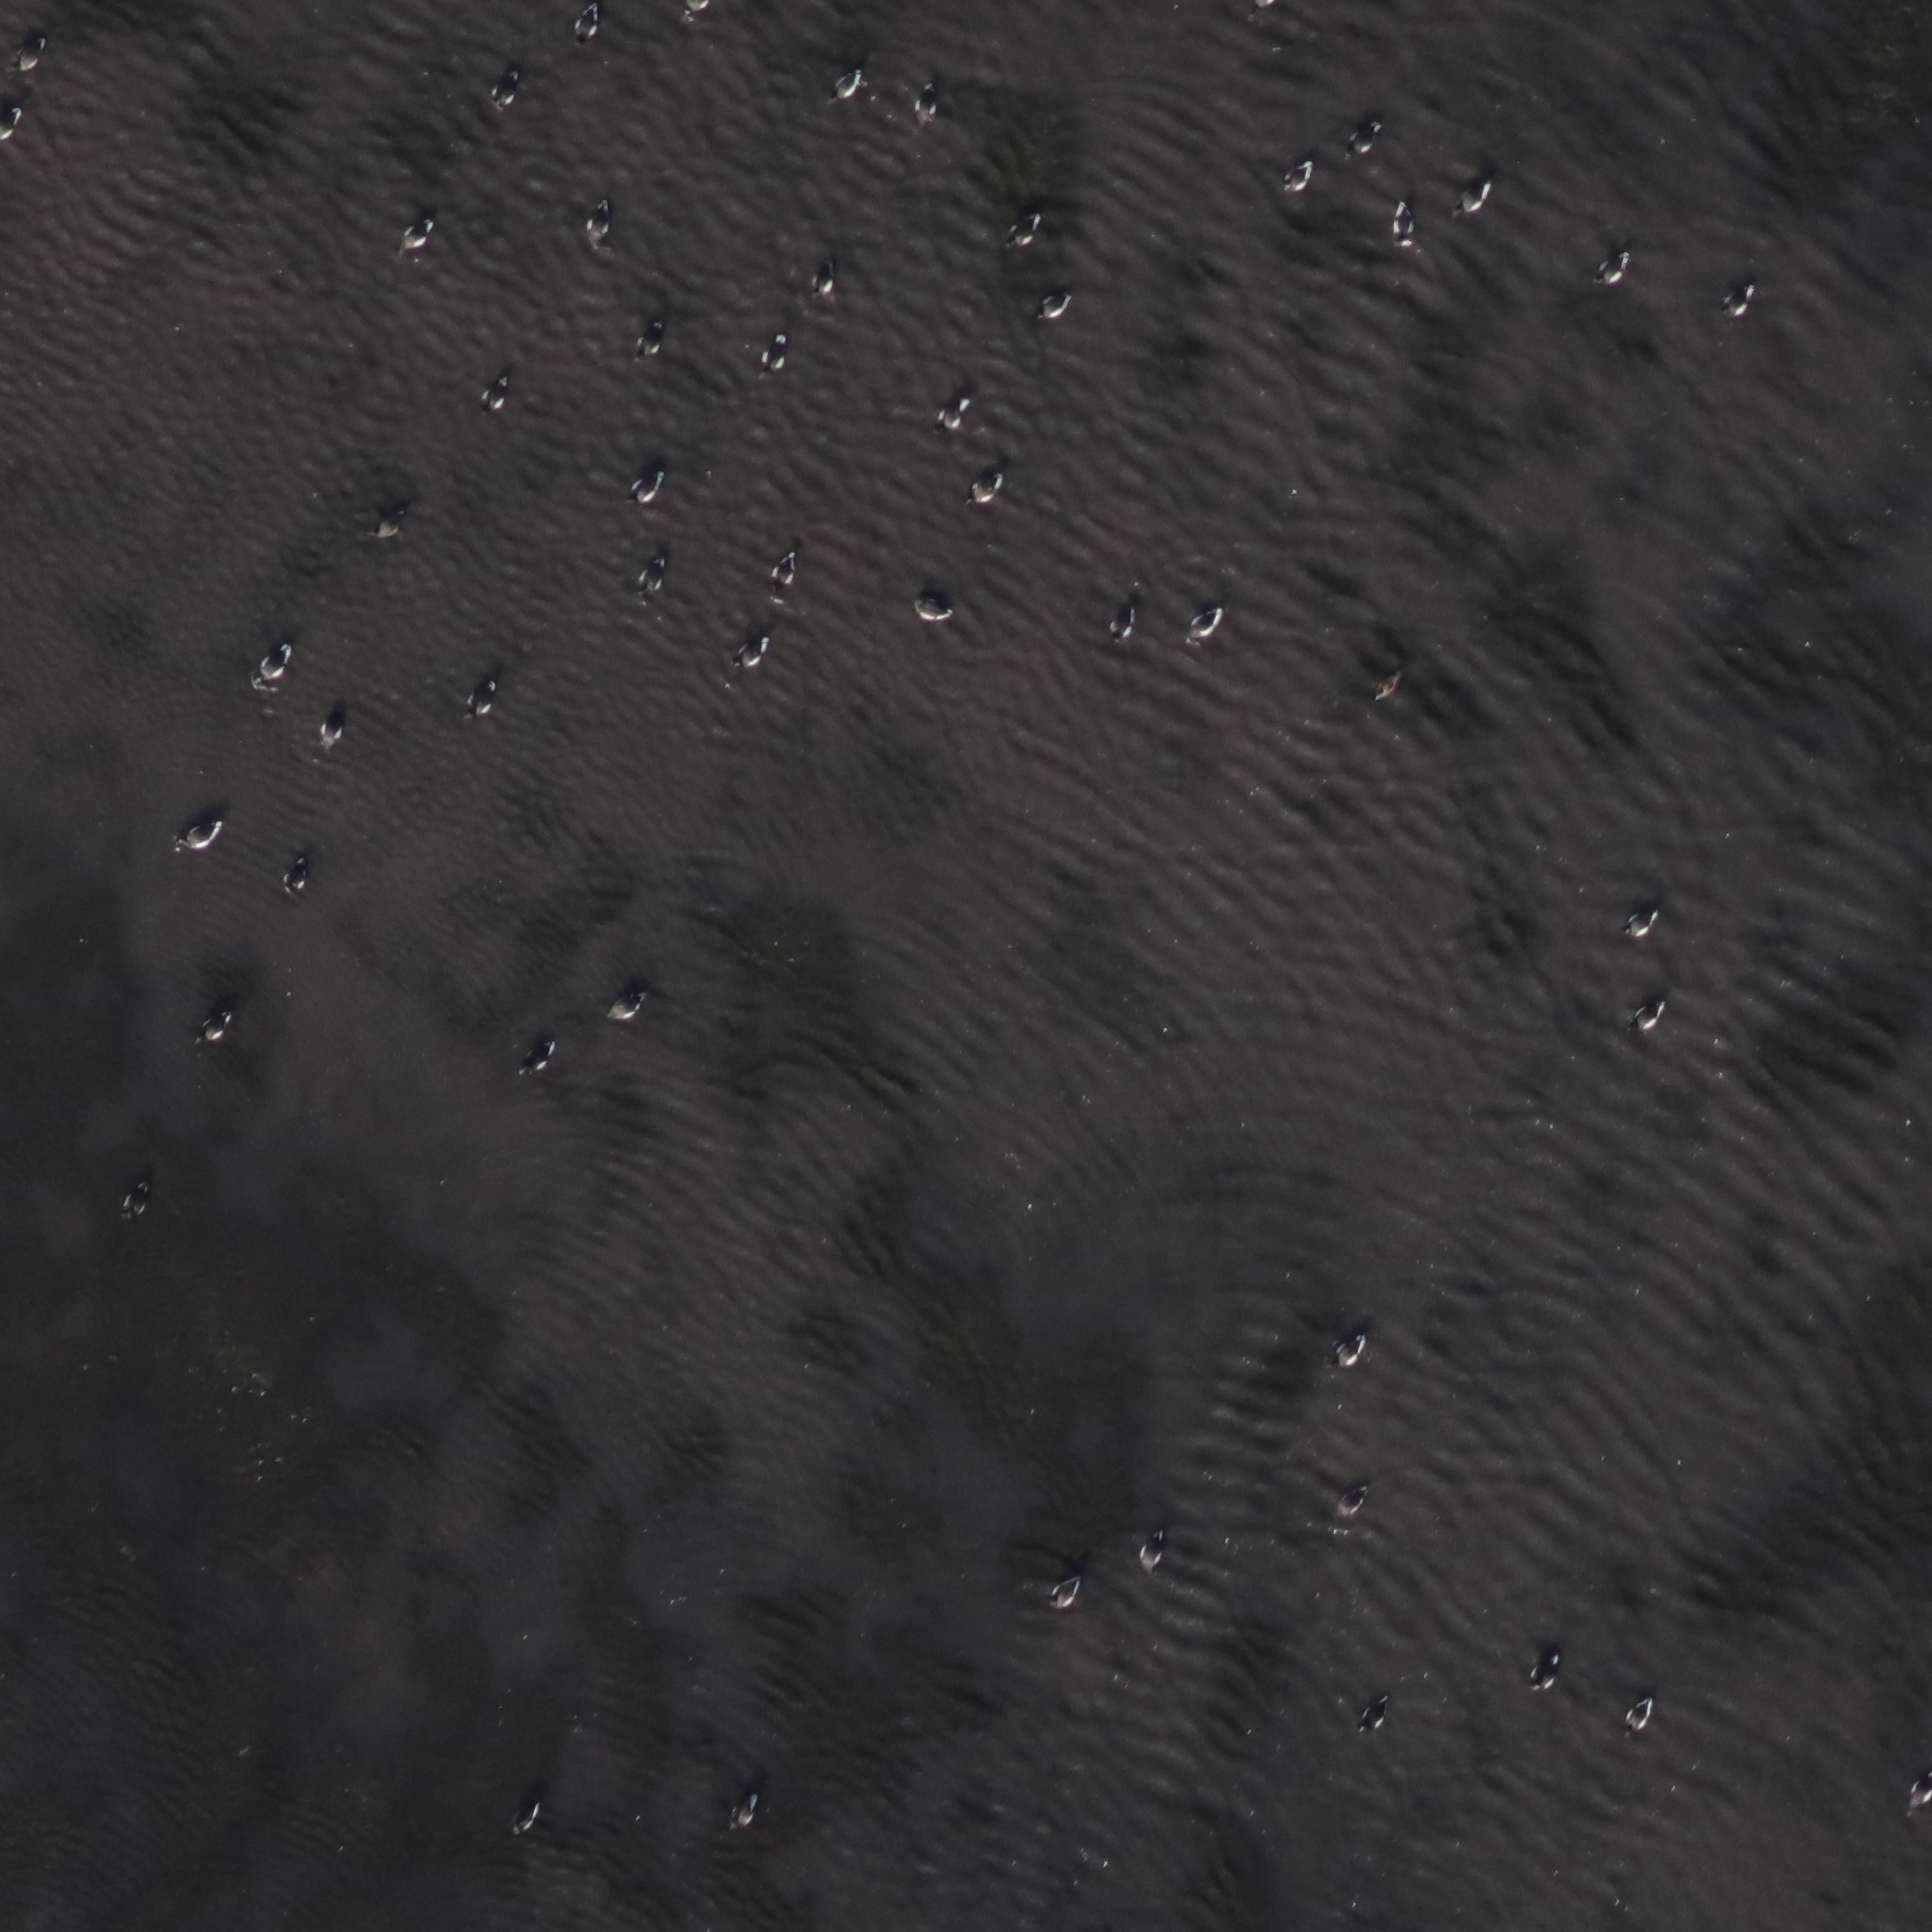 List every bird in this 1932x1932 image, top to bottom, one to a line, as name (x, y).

brant (591, 29)
brant (28, 53)
brant (841, 84)
brant (504, 94)
brant (926, 108)
brant (4, 124)
brant (1361, 139)
brant (1297, 180)
brant (1472, 198)
brant (598, 226)
brant (1404, 226)
brant (1025, 230)
brant (417, 237)
brant (1612, 268)
brant (821, 283)
brant (1736, 301)
brant (1053, 306)
brant (649, 343)
brant (774, 357)
brant (496, 396)
brant (952, 416)
brant (647, 487)
brant (984, 489)
brant (389, 532)
brant (785, 574)
brant (652, 578)
brant (934, 609)
brant (1122, 623)
brant (1203, 624)
brant (750, 655)
brant (274, 666)
brant (481, 704)
brant (331, 735)
brant (198, 836)
brant (295, 880)
brant (1640, 923)
brant (626, 1007)
brant (1646, 1017)
brant (215, 1027)
brant (538, 1056)
brant (136, 1203)
brant (1348, 1351)
brant (1348, 1509)
brant (1152, 1552)
brant (1063, 1591)
brant (1546, 1671)
brant (1375, 1714)
brant (1638, 1715)
brant (1925, 1790)
brant (741, 1808)
brant (529, 1815)